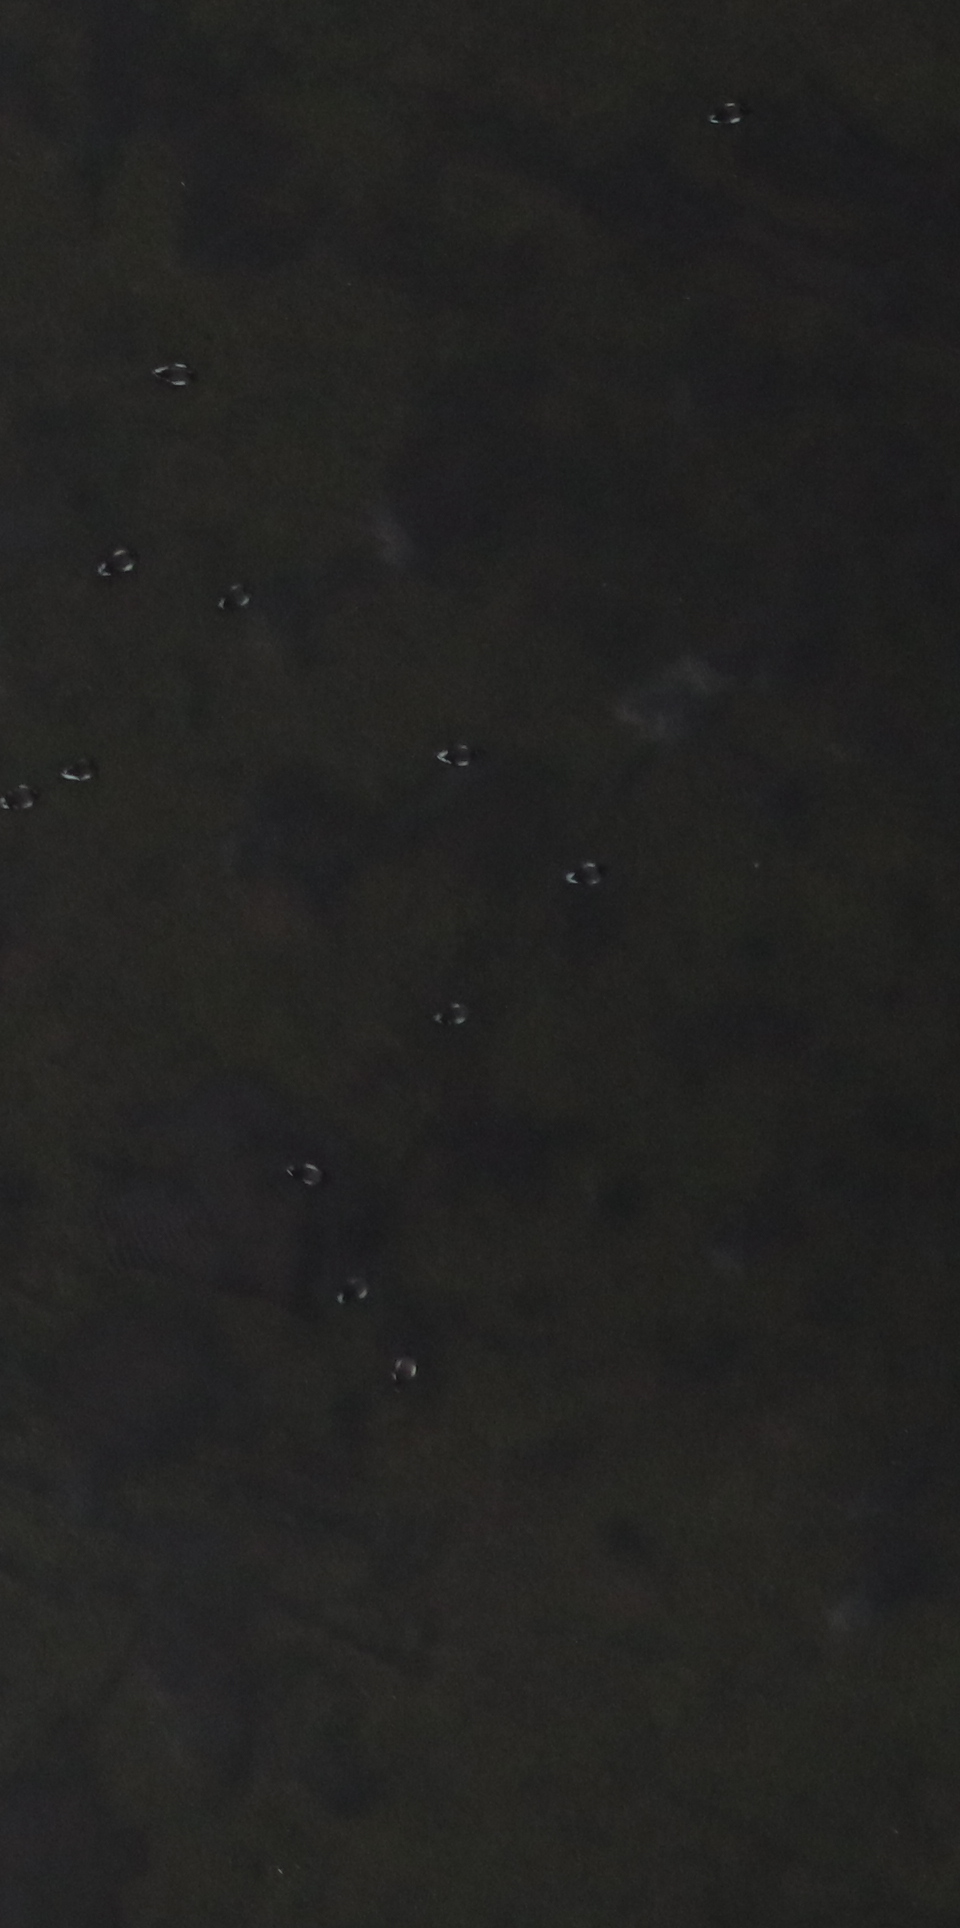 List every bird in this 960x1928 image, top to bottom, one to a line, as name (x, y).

brant (730, 114)
brant (176, 372)
brant (117, 562)
brant (239, 592)
brant (457, 757)
brant (78, 771)
brant (21, 797)
brant (588, 872)
brant (454, 1012)
brant (310, 1175)
brant (352, 1291)
brant (407, 1372)